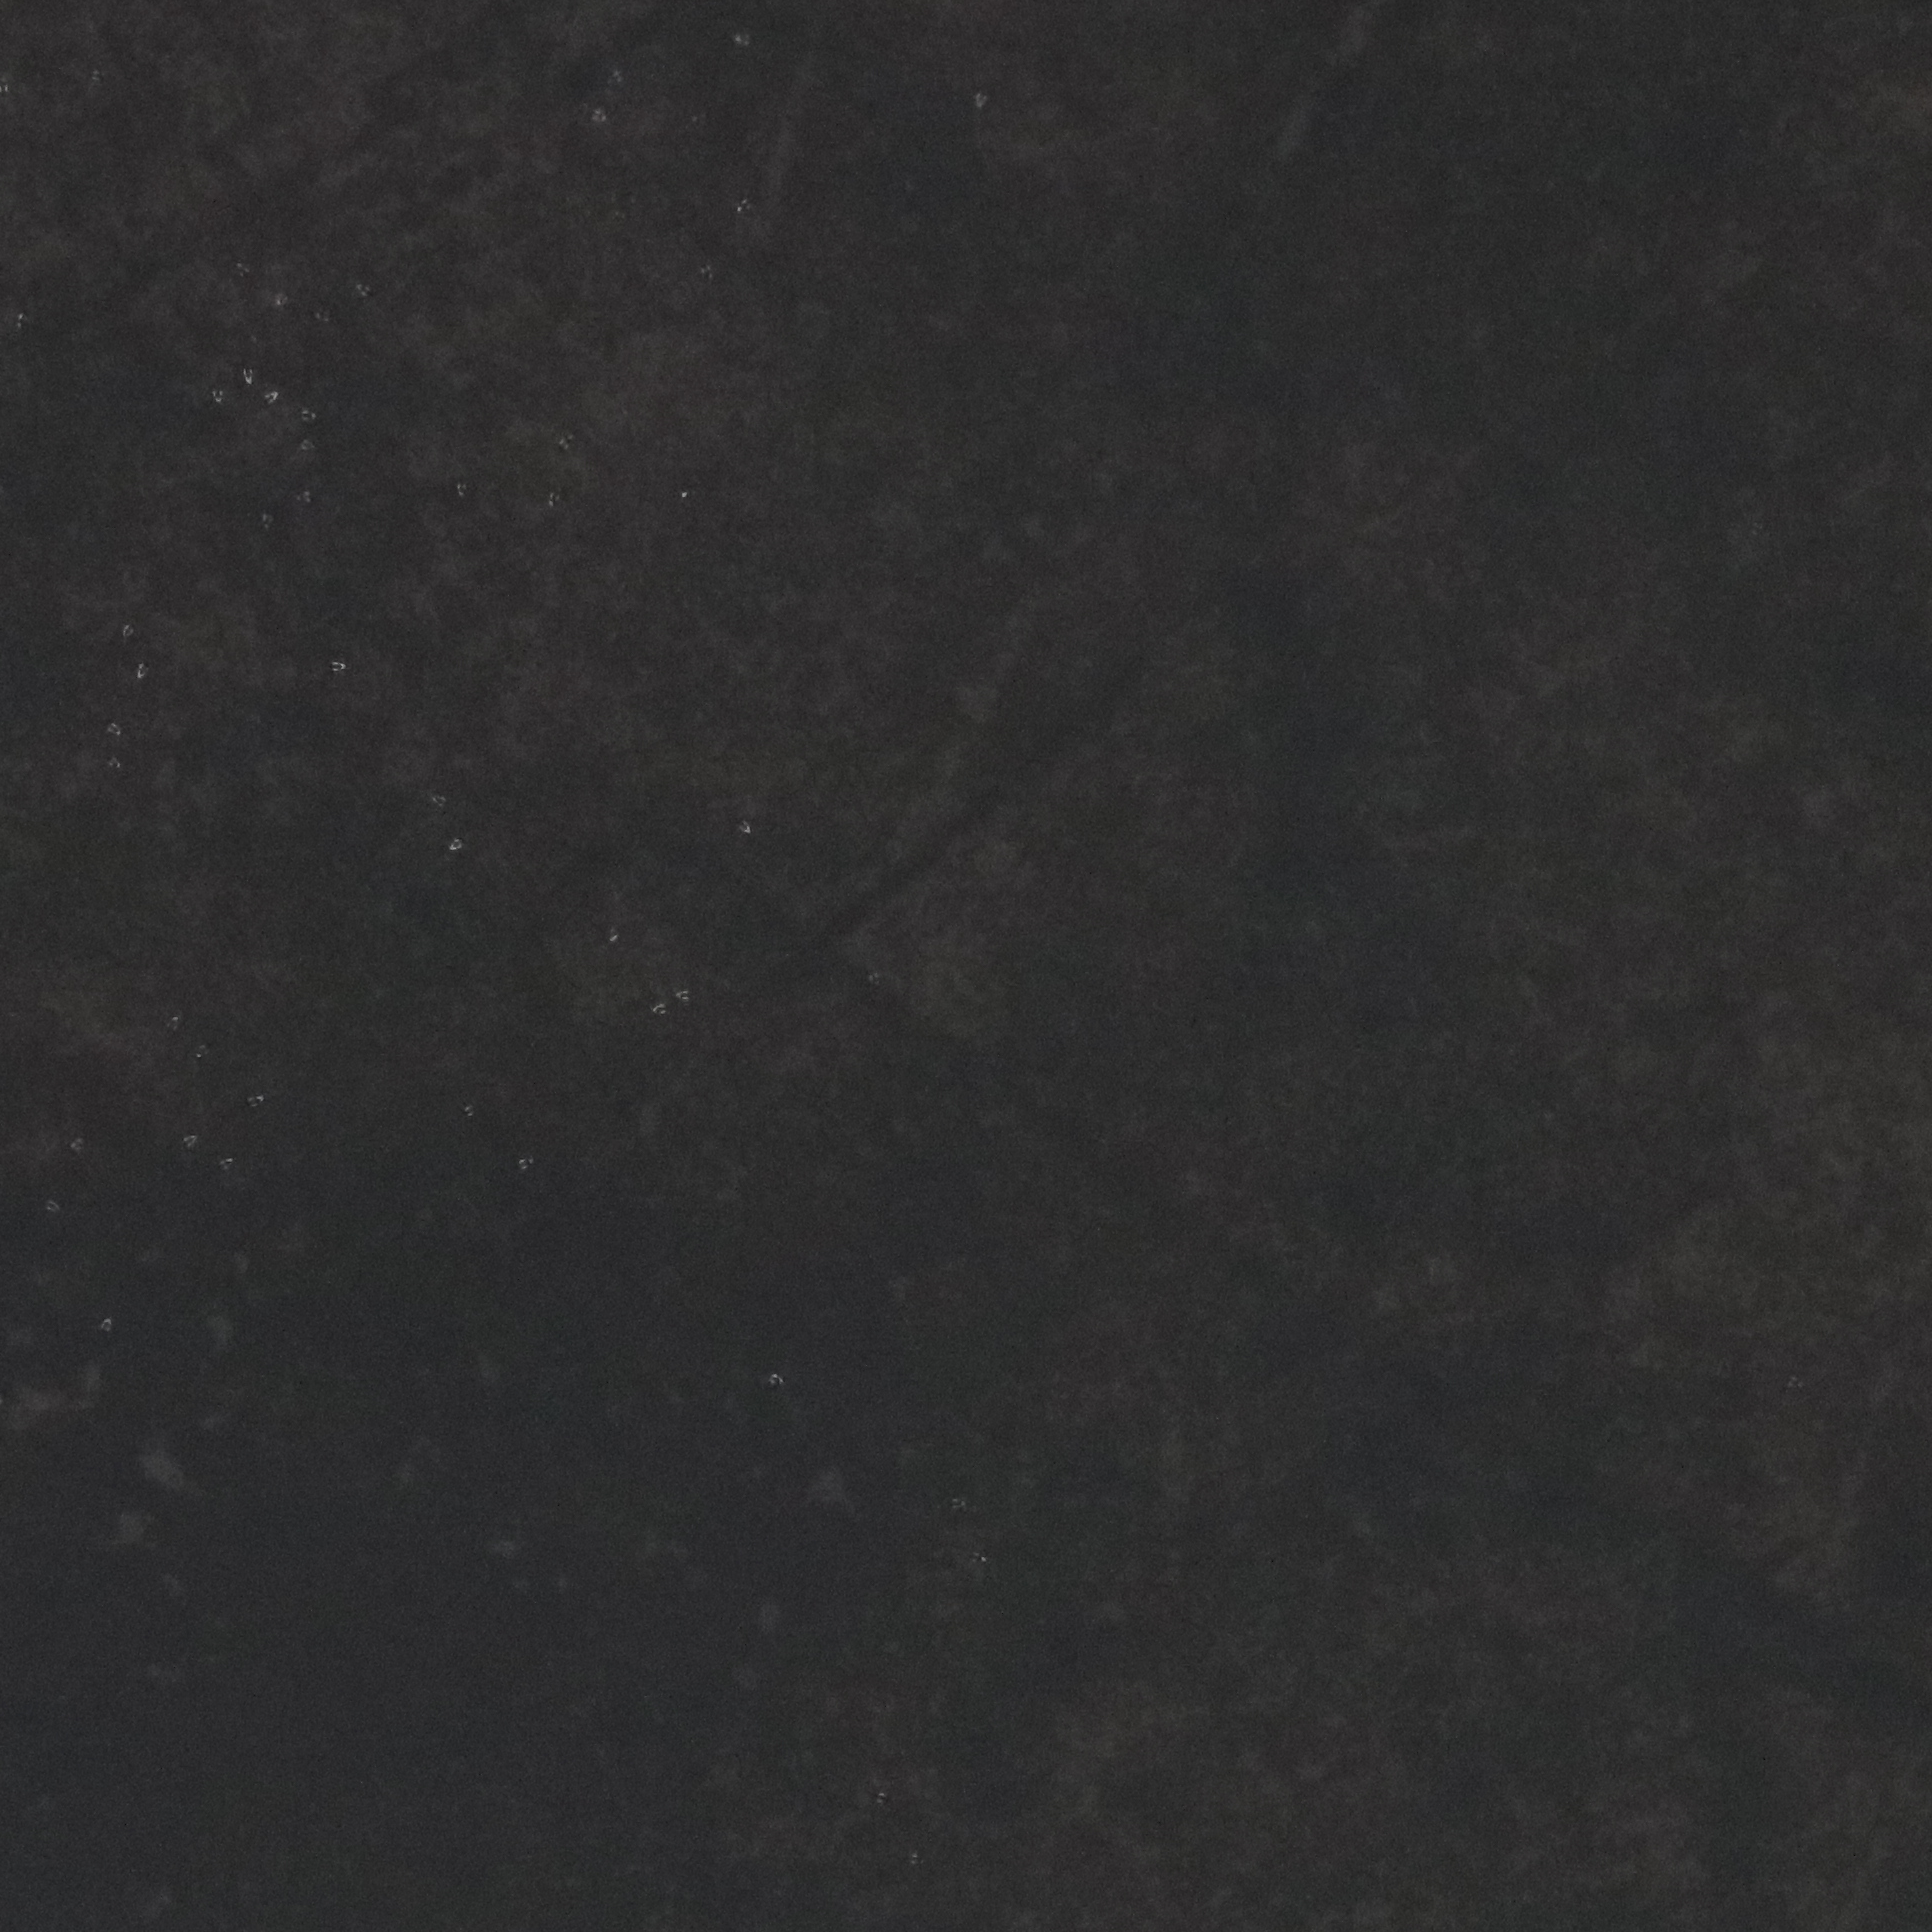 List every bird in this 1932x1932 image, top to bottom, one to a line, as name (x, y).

brant (508, 1)
brant (739, 36)
brant (97, 69)
brant (618, 72)
brant (7, 87)
brant (978, 98)
brant (599, 119)
brant (704, 124)
brant (739, 209)
brant (241, 266)
brant (701, 275)
brant (367, 291)
brant (285, 301)
brant (328, 320)
brant (27, 324)
brant (247, 381)
brant (219, 394)
brant (272, 406)
brant (314, 417)
brant (563, 444)
brant (304, 448)
brant (689, 493)
brant (466, 494)
brant (298, 500)
brant (553, 504)
brant (264, 529)
brant (123, 640)
brant (342, 666)
brant (141, 673)
brant (123, 729)
brant (117, 763)
brant (433, 801)
brant (754, 827)
brant (454, 846)
brant (612, 937)
brant (872, 985)
brant (683, 994)
brant (657, 1014)
brant (177, 1026)
brant (202, 1057)
brant (260, 1103)
brant (470, 1111)
brant (190, 1140)
brant (80, 1146)
brant (234, 1161)
brant (526, 1168)
brant (60, 1204)
brant (105, 1322)
brant (774, 1372)
brant (1793, 1384)
brant (2, 1393)
brant (949, 1499)
brant (891, 1797)
brant (915, 1864)